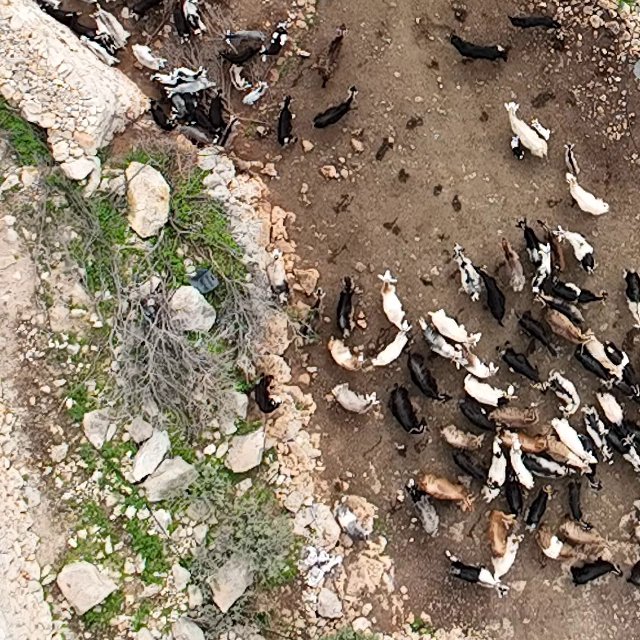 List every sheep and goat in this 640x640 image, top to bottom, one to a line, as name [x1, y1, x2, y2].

goat [19, 0, 61, 8]
goat [133, 0, 162, 19]
goat [184, 1, 207, 35]
goat [39, 4, 71, 23]
goat [173, 4, 192, 41]
goat [98, 7, 130, 44]
goat [70, 13, 96, 37]
goat [92, 14, 115, 51]
goat [321, 23, 345, 86]
goat [260, 27, 287, 62]
goat [225, 31, 265, 43]
goat [79, 35, 121, 65]
goat [130, 44, 166, 70]
goat [219, 47, 260, 63]
goat [228, 65, 251, 91]
goat [175, 67, 207, 78]
goat [149, 74, 177, 85]
goat [165, 76, 215, 96]
goat [243, 82, 268, 106]
goat [314, 85, 357, 129]
goat [208, 88, 226, 128]
goat [183, 93, 196, 125]
goat [277, 95, 295, 148]
goat [169, 96, 186, 121]
goat [149, 97, 177, 130]
goat [504, 99, 548, 159]
goat [193, 109, 220, 135]
goat [217, 115, 241, 148]
goat [532, 119, 550, 140]
goat [180, 126, 208, 144]
goat [510, 137, 525, 159]
goat [563, 142, 579, 175]
goat [565, 174, 610, 214]
goat [515, 216, 541, 265]
goat [538, 217, 564, 270]
goat [555, 226, 596, 272]
goat [501, 238, 527, 292]
goat [454, 242, 483, 300]
goat [532, 243, 550, 291]
goat [471, 264, 507, 324]
goat [543, 264, 561, 293]
goat [621, 267, 639, 333]
goat [377, 269, 412, 332]
goat [337, 274, 355, 336]
goat [553, 280, 605, 304]
goat [304, 287, 324, 335]
goat [535, 293, 585, 322]
goat [428, 307, 482, 346]
goat [544, 309, 591, 343]
goat [519, 312, 559, 358]
goat [419, 317, 464, 370]
goat [372, 321, 410, 366]
goat [586, 336, 617, 374]
goat [329, 337, 363, 371]
goat [603, 341, 639, 396]
goat [495, 342, 548, 394]
goat [576, 347, 614, 389]
goat [460, 348, 501, 378]
goat [409, 352, 451, 400]
goat [547, 372, 580, 418]
goat [463, 373, 519, 404]
goat [254, 374, 281, 413]
goat [615, 380, 639, 414]
goat [331, 381, 380, 415]
goat [388, 383, 430, 434]
goat [459, 401, 504, 437]
goat [489, 403, 537, 427]
goat [582, 405, 614, 464]
goat [550, 418, 598, 463]
goat [624, 420, 639, 463]
goat [607, 424, 639, 478]
goat [441, 425, 486, 448]
goat [515, 428, 553, 452]
goat [547, 436, 592, 474]
goat [480, 439, 506, 502]
goat [511, 439, 534, 489]
goat [453, 447, 495, 488]
goat [585, 448, 602, 490]
goat [522, 452, 574, 478]
goat [509, 471, 525, 518]
goat [420, 475, 474, 511]
goat [406, 478, 440, 538]
goat [569, 482, 595, 532]
goat [525, 485, 551, 532]
goat [490, 509, 513, 557]
goat [561, 519, 618, 547]
goat [538, 520, 604, 562]
goat [493, 534, 522, 582]
goat [445, 550, 510, 596]
goat [571, 555, 623, 587]
goat [628, 561, 639, 588]